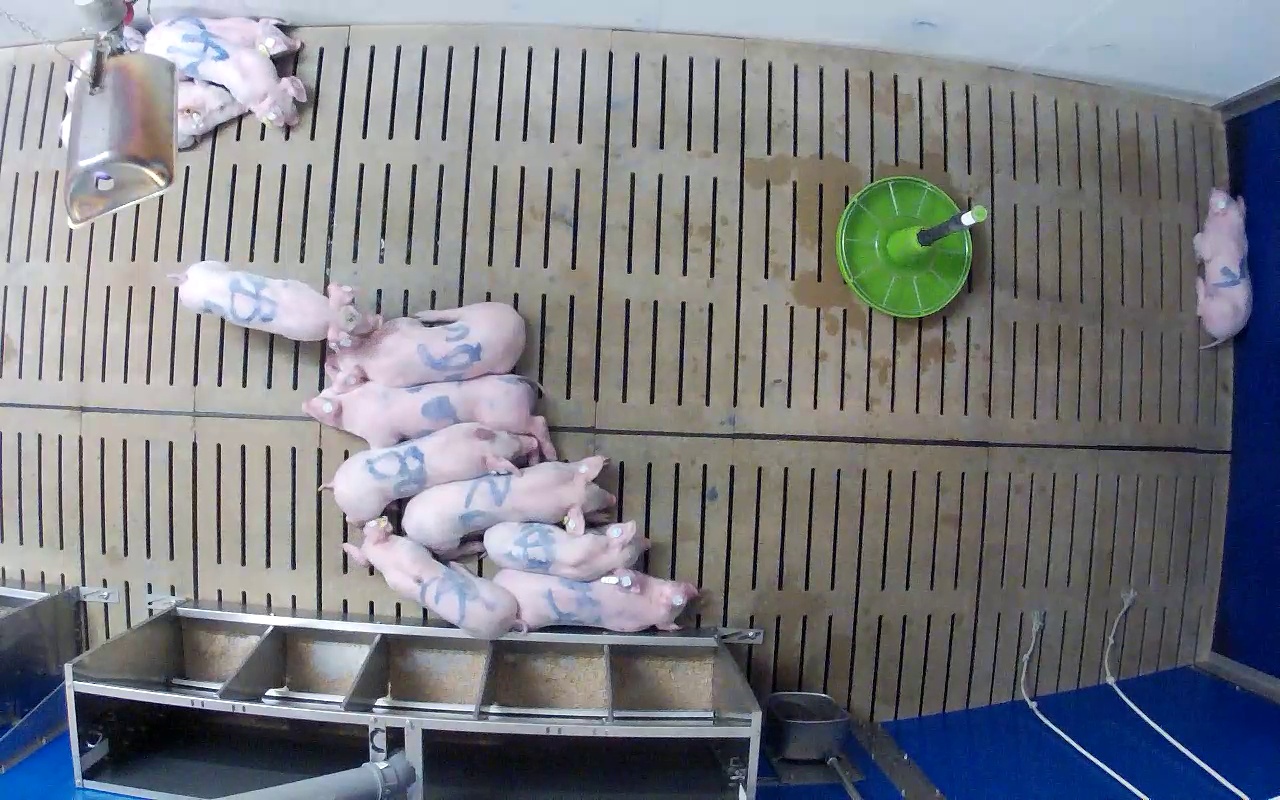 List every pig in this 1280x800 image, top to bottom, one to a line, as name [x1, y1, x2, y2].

pig [143, 14, 307, 130]
pig [146, 17, 303, 57]
pig [66, 26, 146, 104]
pig [59, 78, 251, 151]
pig [1194, 187, 1254, 351]
pig [166, 260, 384, 349]
pig [326, 302, 528, 397]
pig [301, 363, 561, 467]
pig [317, 422, 540, 527]
pig [401, 456, 617, 560]
pig [343, 516, 530, 639]
pig [484, 519, 655, 592]
pig [491, 570, 698, 632]